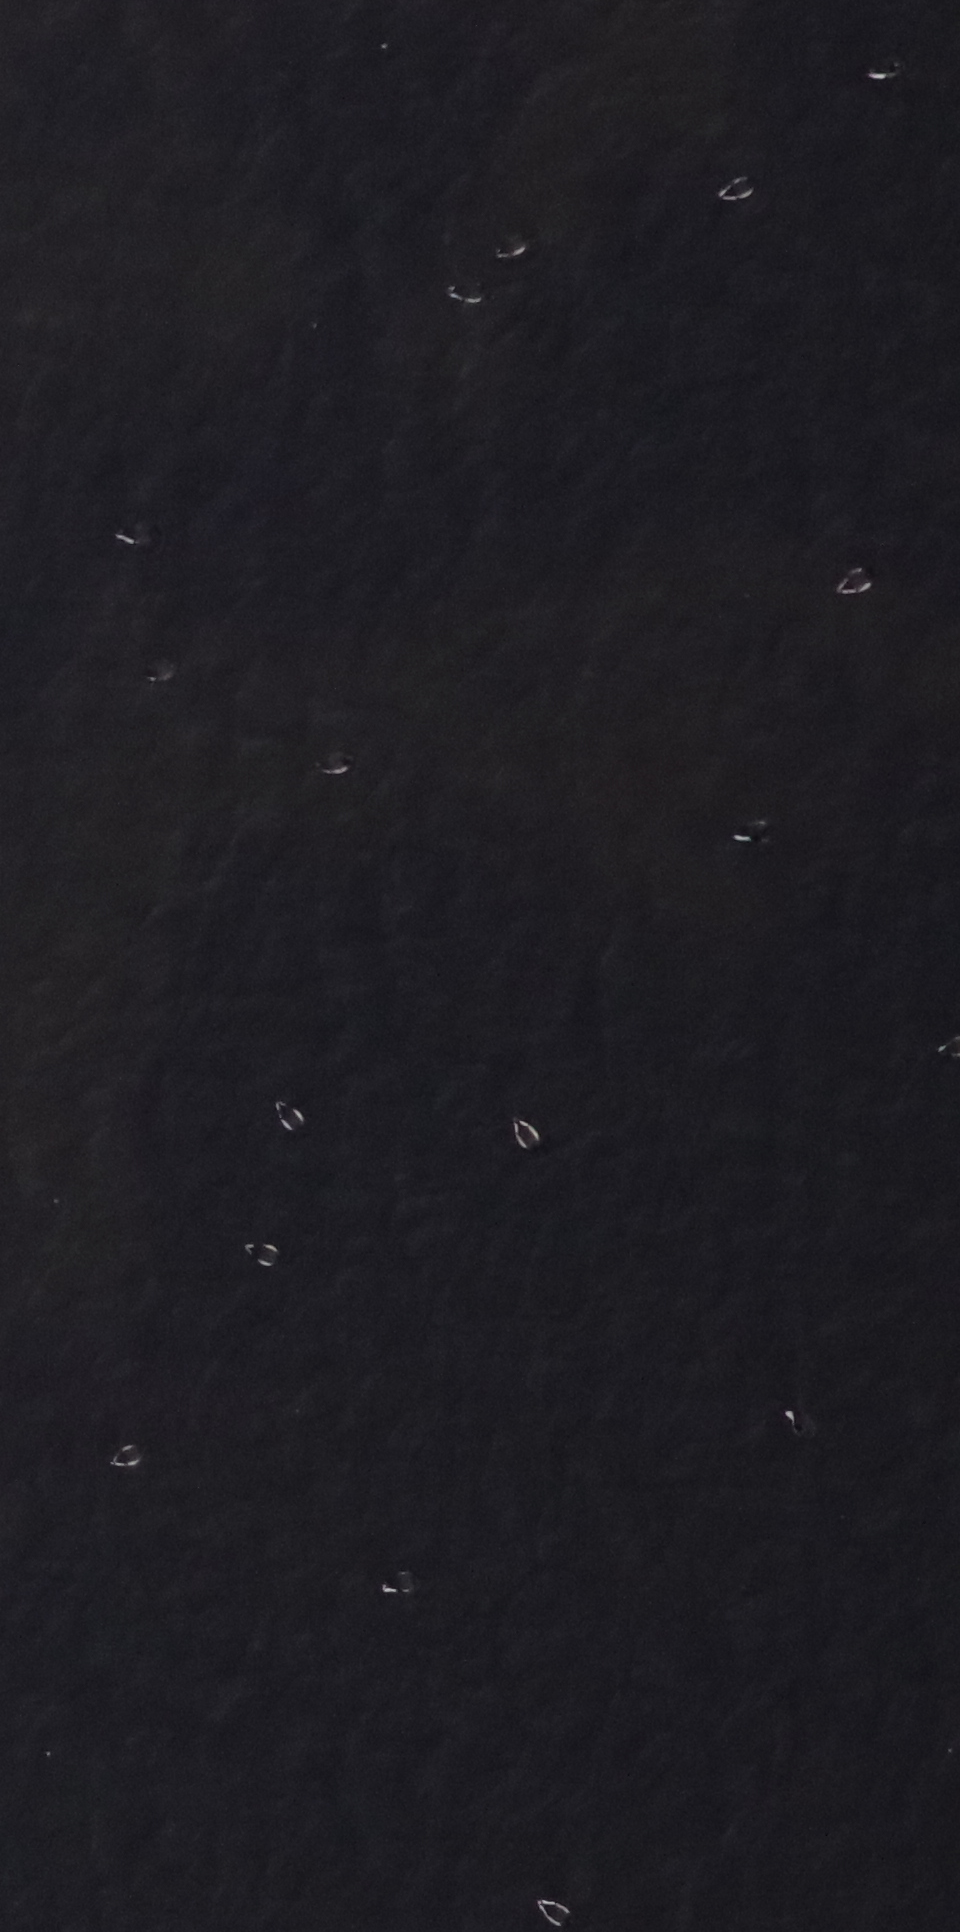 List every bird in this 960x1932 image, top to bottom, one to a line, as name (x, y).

brant (887, 69)
brant (739, 188)
brant (514, 246)
brant (467, 292)
brant (134, 533)
brant (857, 580)
brant (161, 671)
brant (336, 763)
brant (756, 831)
brant (954, 1046)
brant (290, 1118)
brant (527, 1136)
brant (266, 1253)
brant (798, 1421)
brant (130, 1455)
brant (402, 1583)
brant (556, 1913)